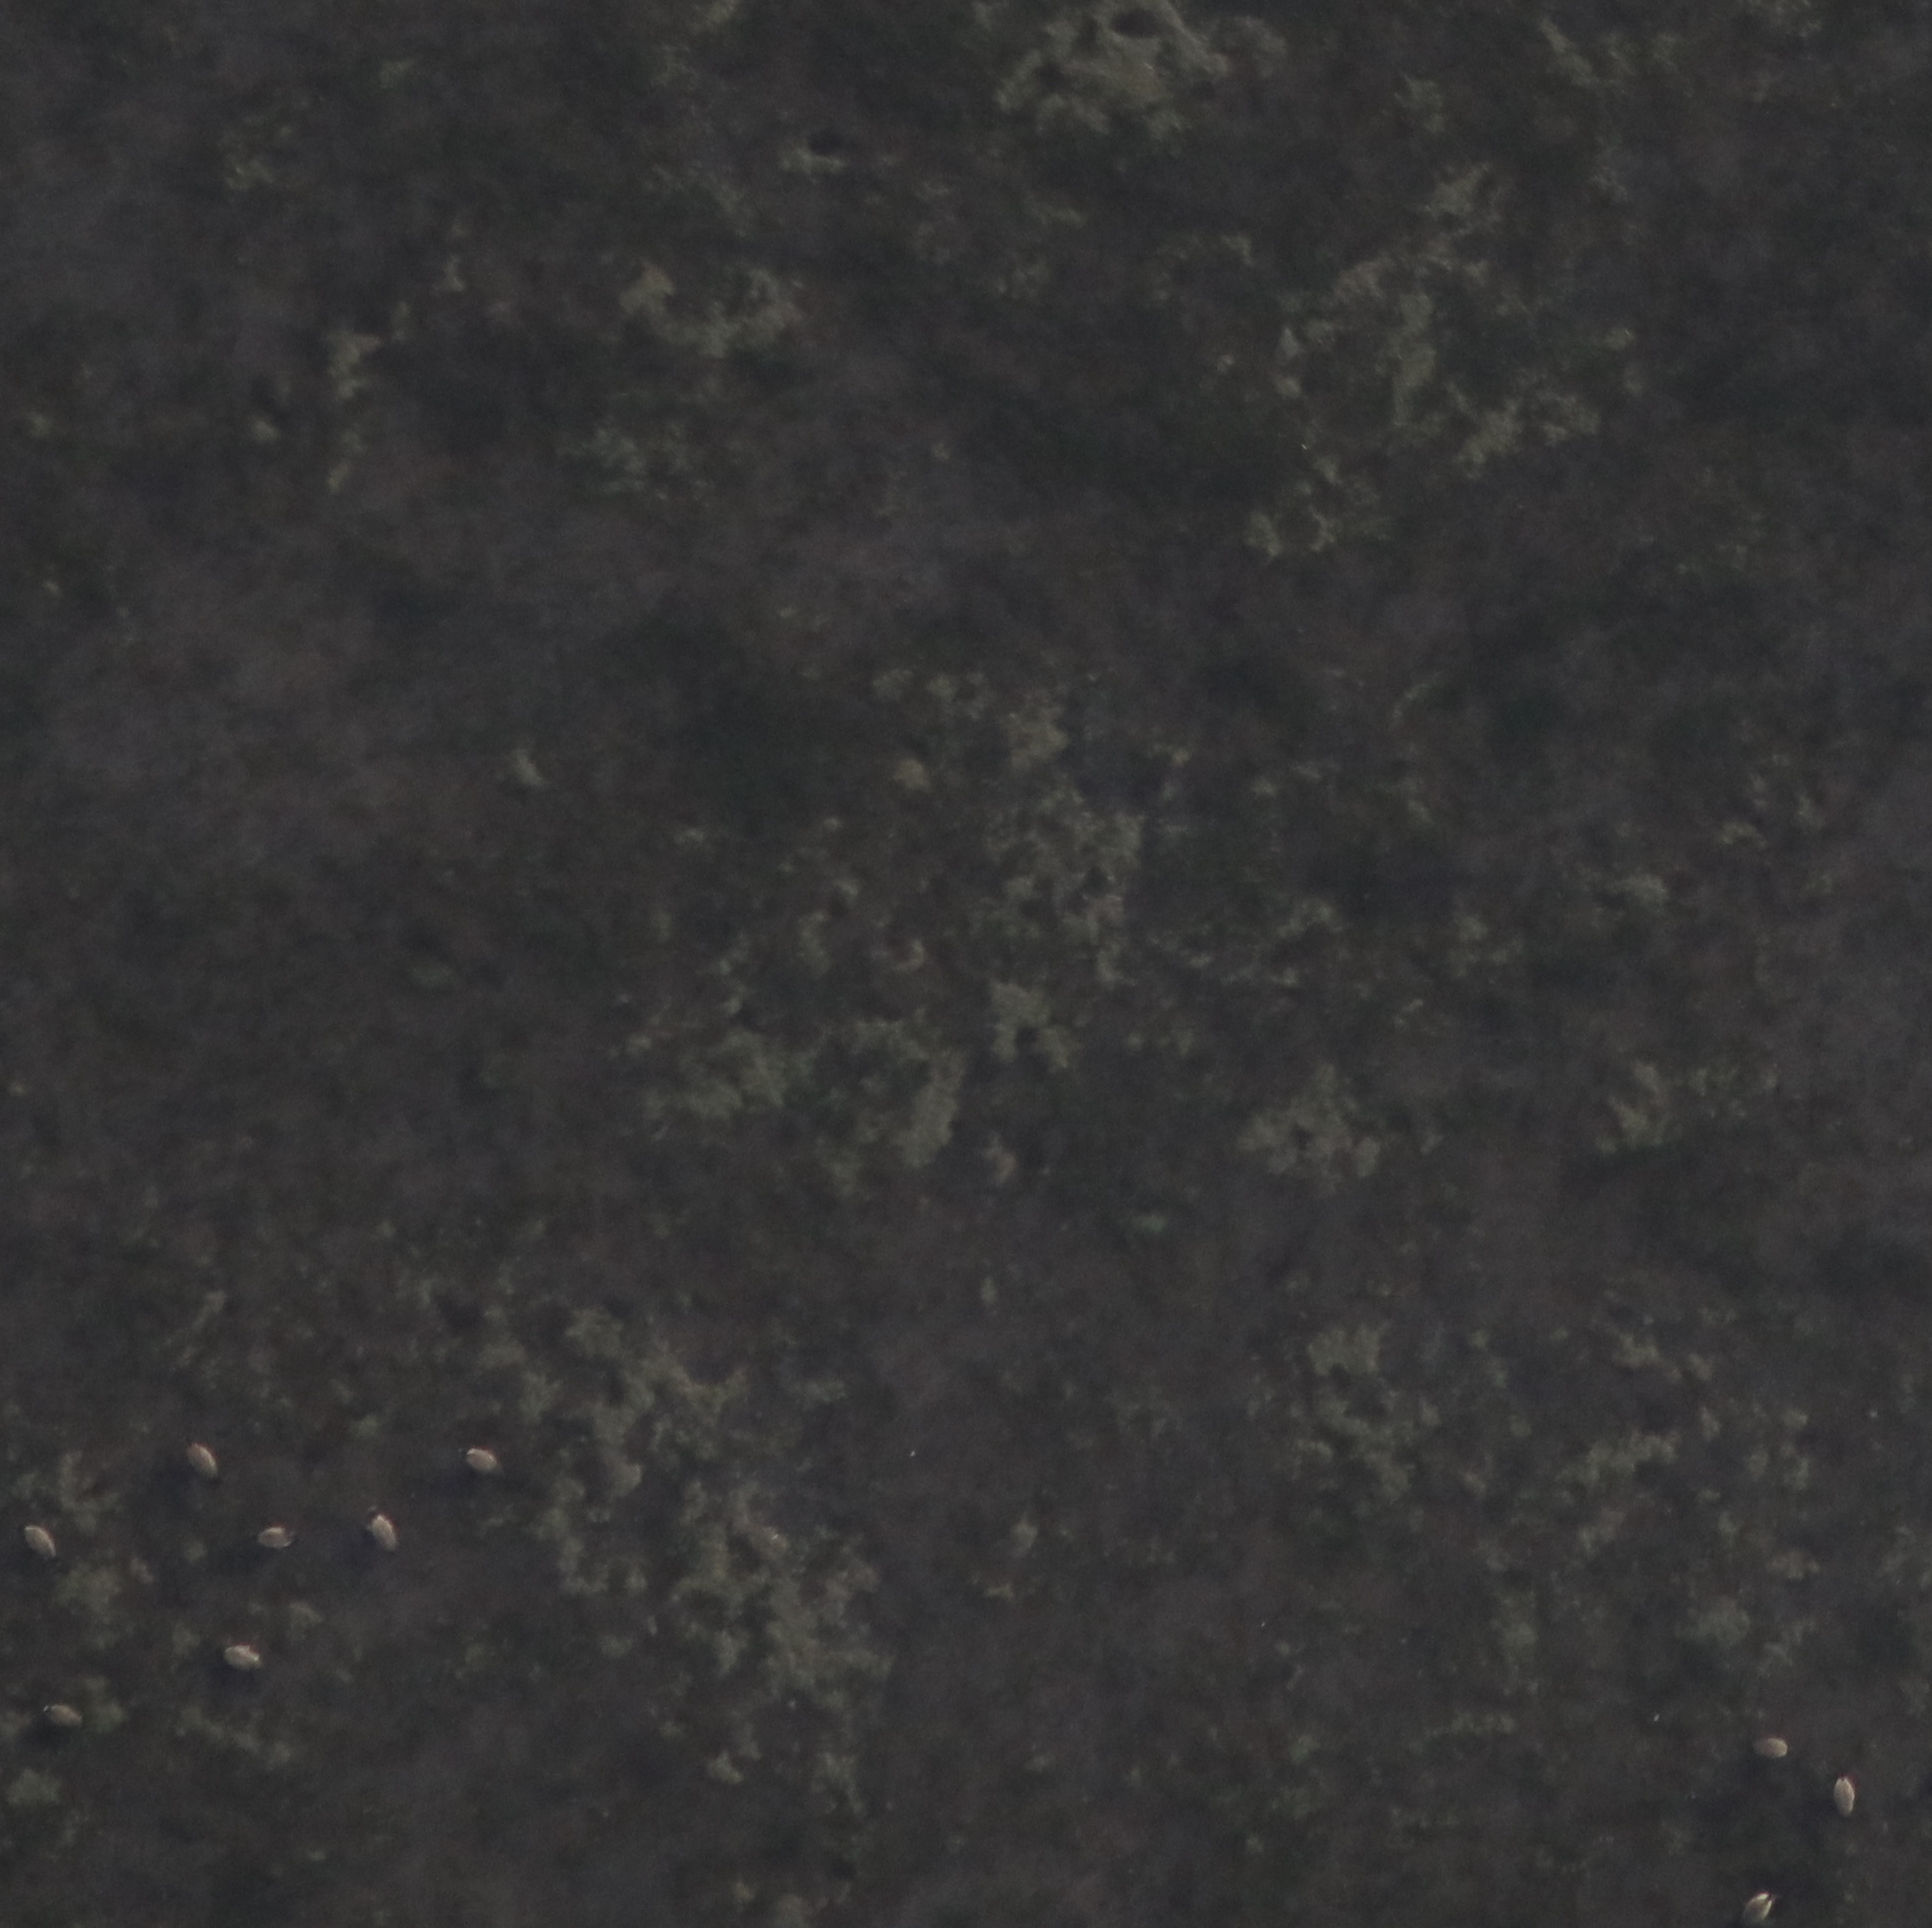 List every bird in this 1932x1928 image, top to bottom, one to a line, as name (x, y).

Canada goose (202, 1460)
Canada goose (482, 1460)
Canada goose (384, 1532)
Canada goose (273, 1536)
Canada goose (39, 1539)
Canada goose (243, 1657)
Canada goose (65, 1714)
Canada goose (1772, 1745)
Canada goose (1845, 1792)
Canada goose (1756, 1911)